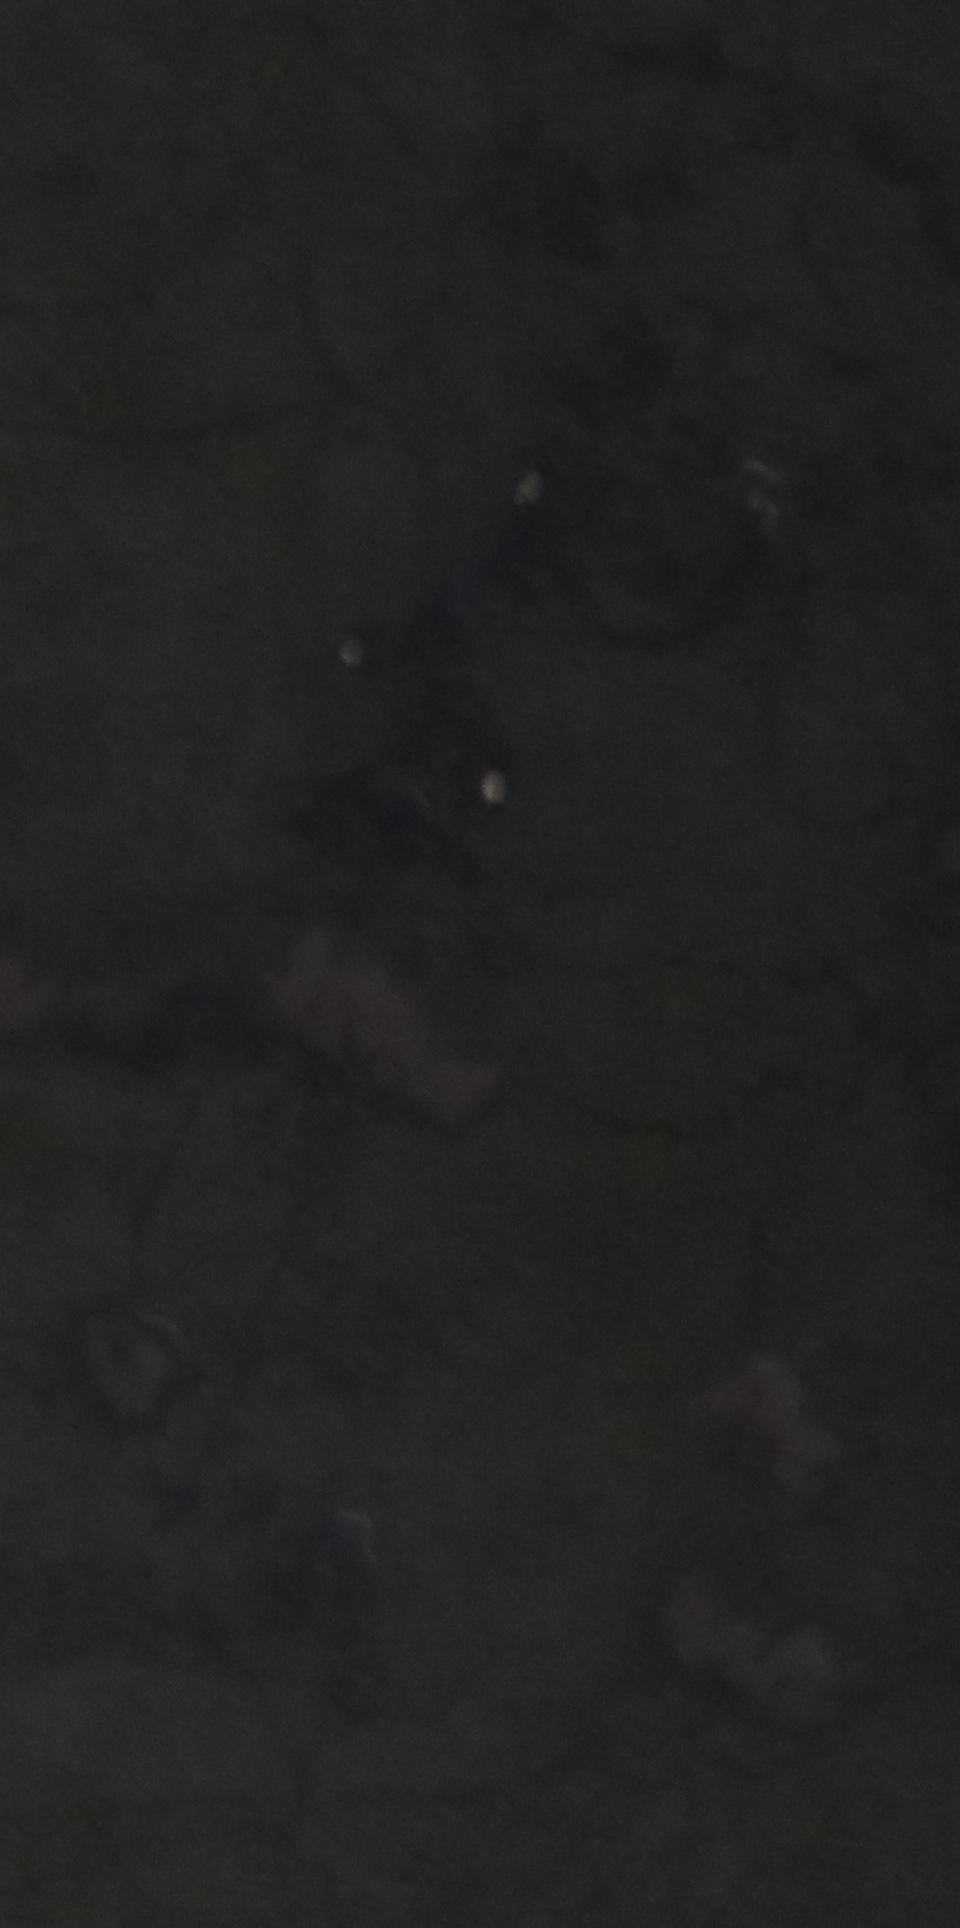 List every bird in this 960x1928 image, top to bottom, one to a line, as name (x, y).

Canada goose (527, 491)
Canada goose (349, 651)
Canada goose (494, 787)